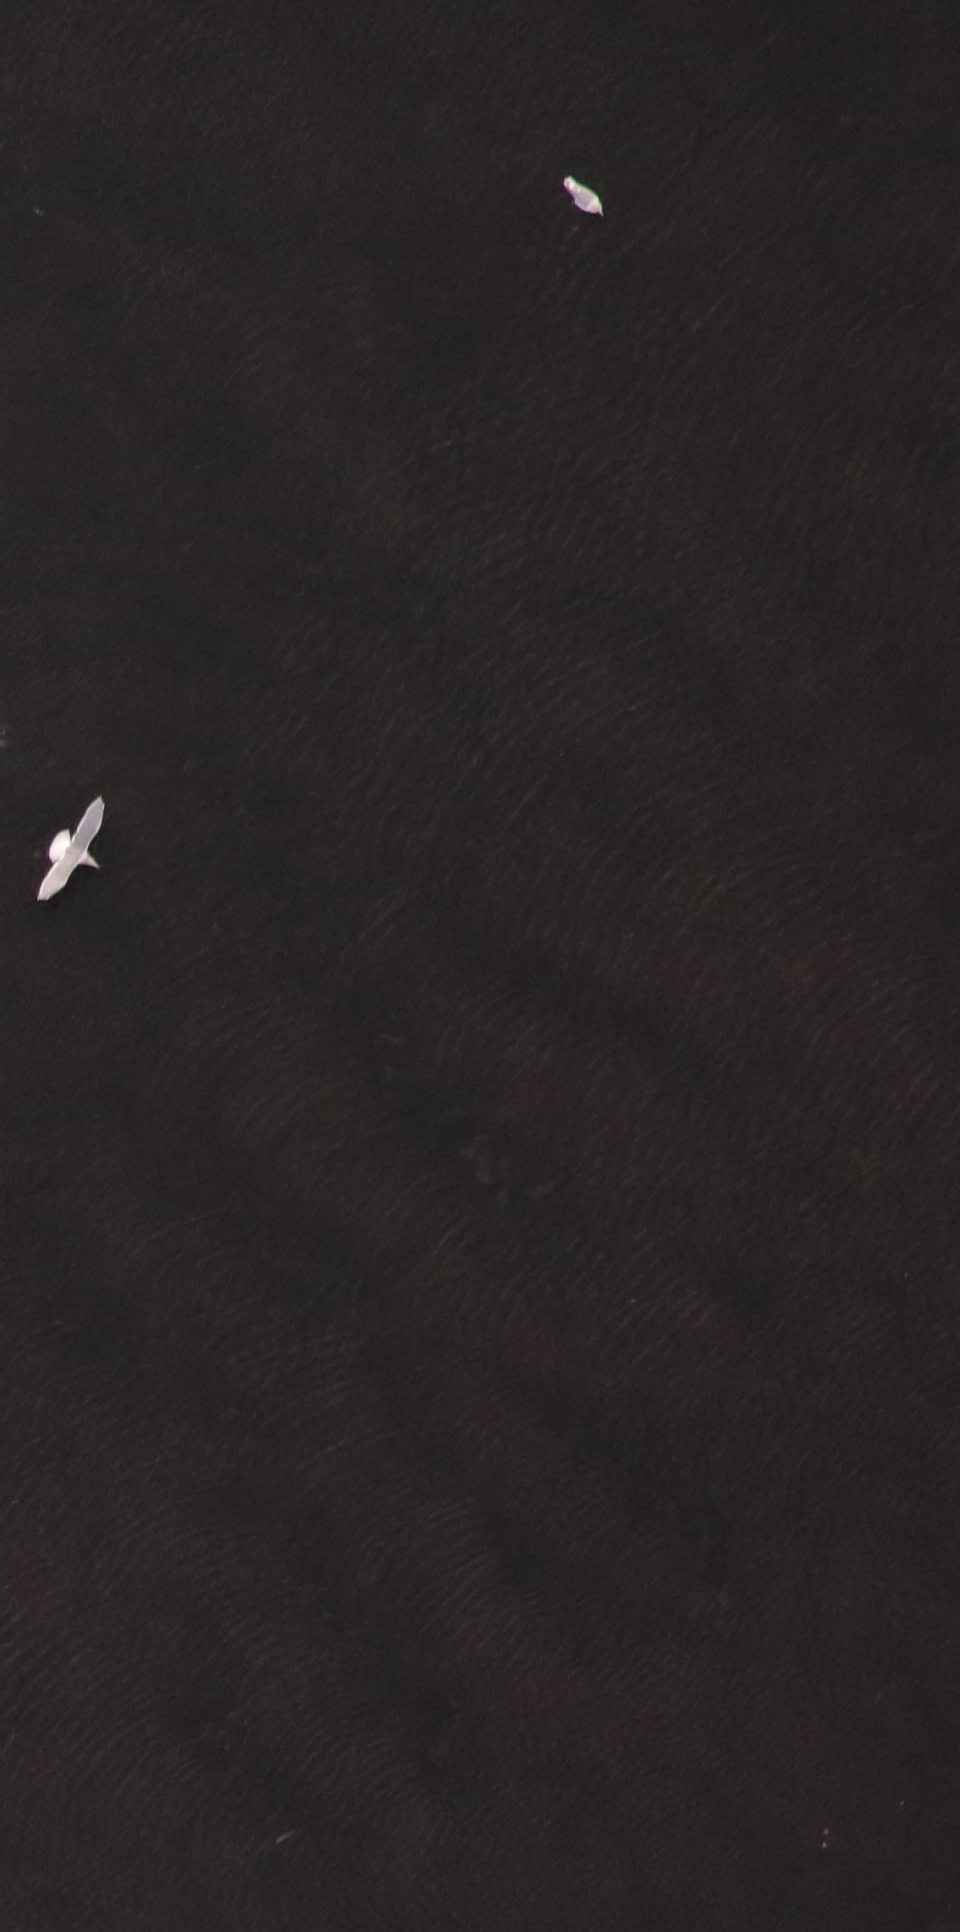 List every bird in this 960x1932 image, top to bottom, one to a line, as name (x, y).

gull (581, 196)
gull (76, 856)